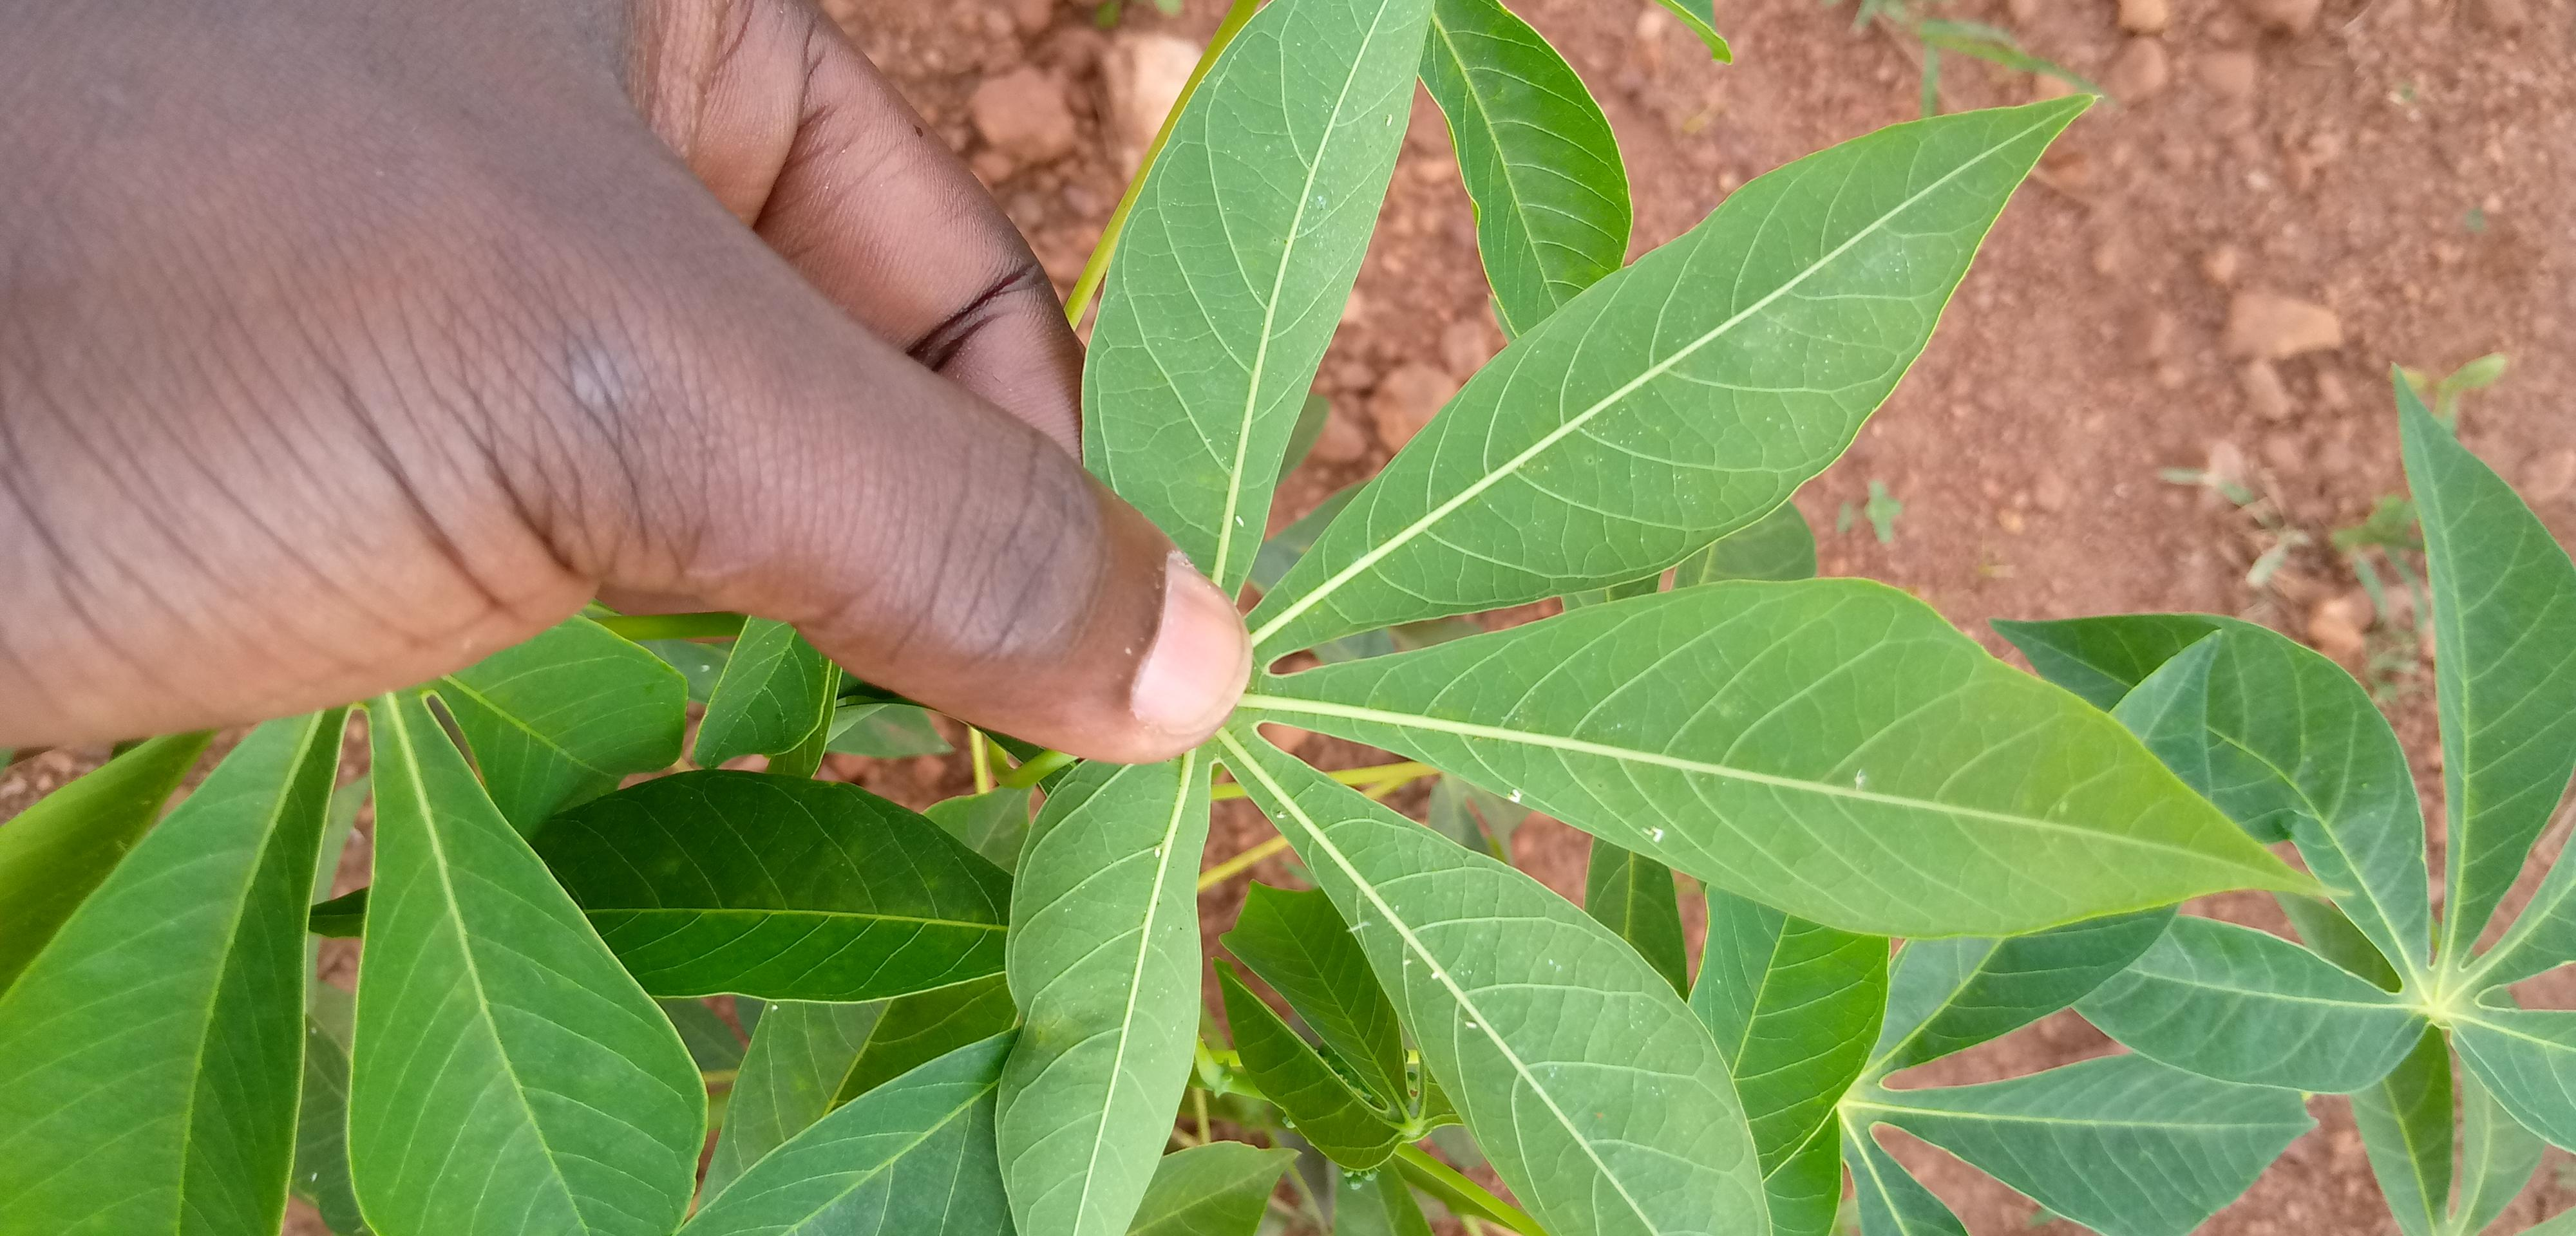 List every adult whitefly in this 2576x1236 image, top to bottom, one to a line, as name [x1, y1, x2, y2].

whitefly [1234, 513, 1247, 530]
whitefly [1851, 765, 1867, 792]
whitefly [1504, 786, 1523, 805]
whitefly [1274, 809, 1287, 821]
whitefly [1649, 823, 1667, 845]
whitefly [1430, 969, 1441, 982]
whitefly [770, 1002, 782, 1016]
whitefly [1462, 1018, 1480, 1030]